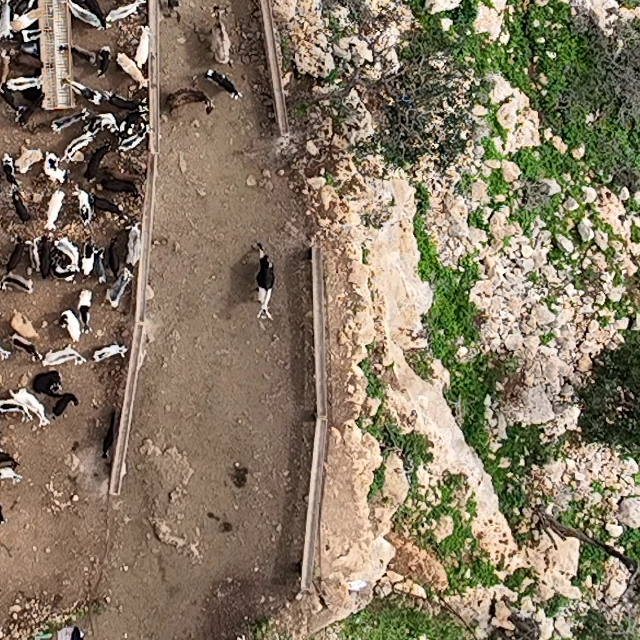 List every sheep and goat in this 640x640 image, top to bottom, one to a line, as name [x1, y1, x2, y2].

goat [0, 0, 13, 40]
goat [12, 0, 49, 20]
goat [61, 0, 100, 27]
goat [81, 0, 112, 31]
goat [105, 0, 147, 21]
goat [161, 0, 184, 17]
goat [211, 5, 231, 64]
goat [11, 7, 52, 33]
goat [11, 26, 52, 42]
goat [134, 26, 152, 68]
goat [20, 43, 39, 54]
goat [58, 44, 96, 66]
goat [97, 46, 110, 79]
goat [0, 48, 10, 94]
goat [9, 48, 55, 69]
goat [117, 53, 150, 89]
goat [205, 70, 243, 101]
goat [6, 74, 44, 90]
goat [61, 76, 102, 105]
goat [0, 86, 23, 114]
goat [167, 88, 215, 115]
goat [103, 90, 150, 111]
goat [15, 92, 46, 131]
goat [120, 106, 147, 137]
goat [51, 108, 88, 134]
goat [84, 113, 119, 136]
goat [118, 123, 151, 151]
goat [62, 132, 95, 162]
goat [83, 143, 112, 181]
goat [15, 147, 42, 173]
goat [44, 151, 65, 183]
goat [2, 153, 19, 187]
goat [102, 177, 138, 197]
goat [73, 185, 91, 226]
goat [12, 188, 30, 222]
goat [42, 190, 65, 230]
goat [90, 192, 124, 218]
goat [125, 221, 141, 265]
goat [5, 235, 24, 272]
goat [40, 235, 53, 279]
goat [81, 236, 94, 276]
goat [55, 237, 81, 272]
goat [109, 237, 121, 279]
goat [25, 240, 41, 272]
goat [255, 243, 276, 321]
goat [92, 245, 107, 283]
goat [48, 247, 75, 282]
goat [105, 268, 133, 309]
goat [0, 273, 35, 293]
goat [79, 290, 93, 334]
goat [60, 309, 80, 342]
goat [12, 333, 42, 361]
goat [0, 342, 11, 360]
goat [42, 344, 87, 367]
goat [93, 345, 127, 361]
goat [34, 371, 62, 397]
goat [9, 387, 50, 426]
goat [53, 393, 79, 416]
goat [0, 399, 33, 421]
goat [102, 410, 116, 459]
goat [0, 454, 19, 468]
goat [0, 468, 23, 484]
goat [0, 488, 8, 526]